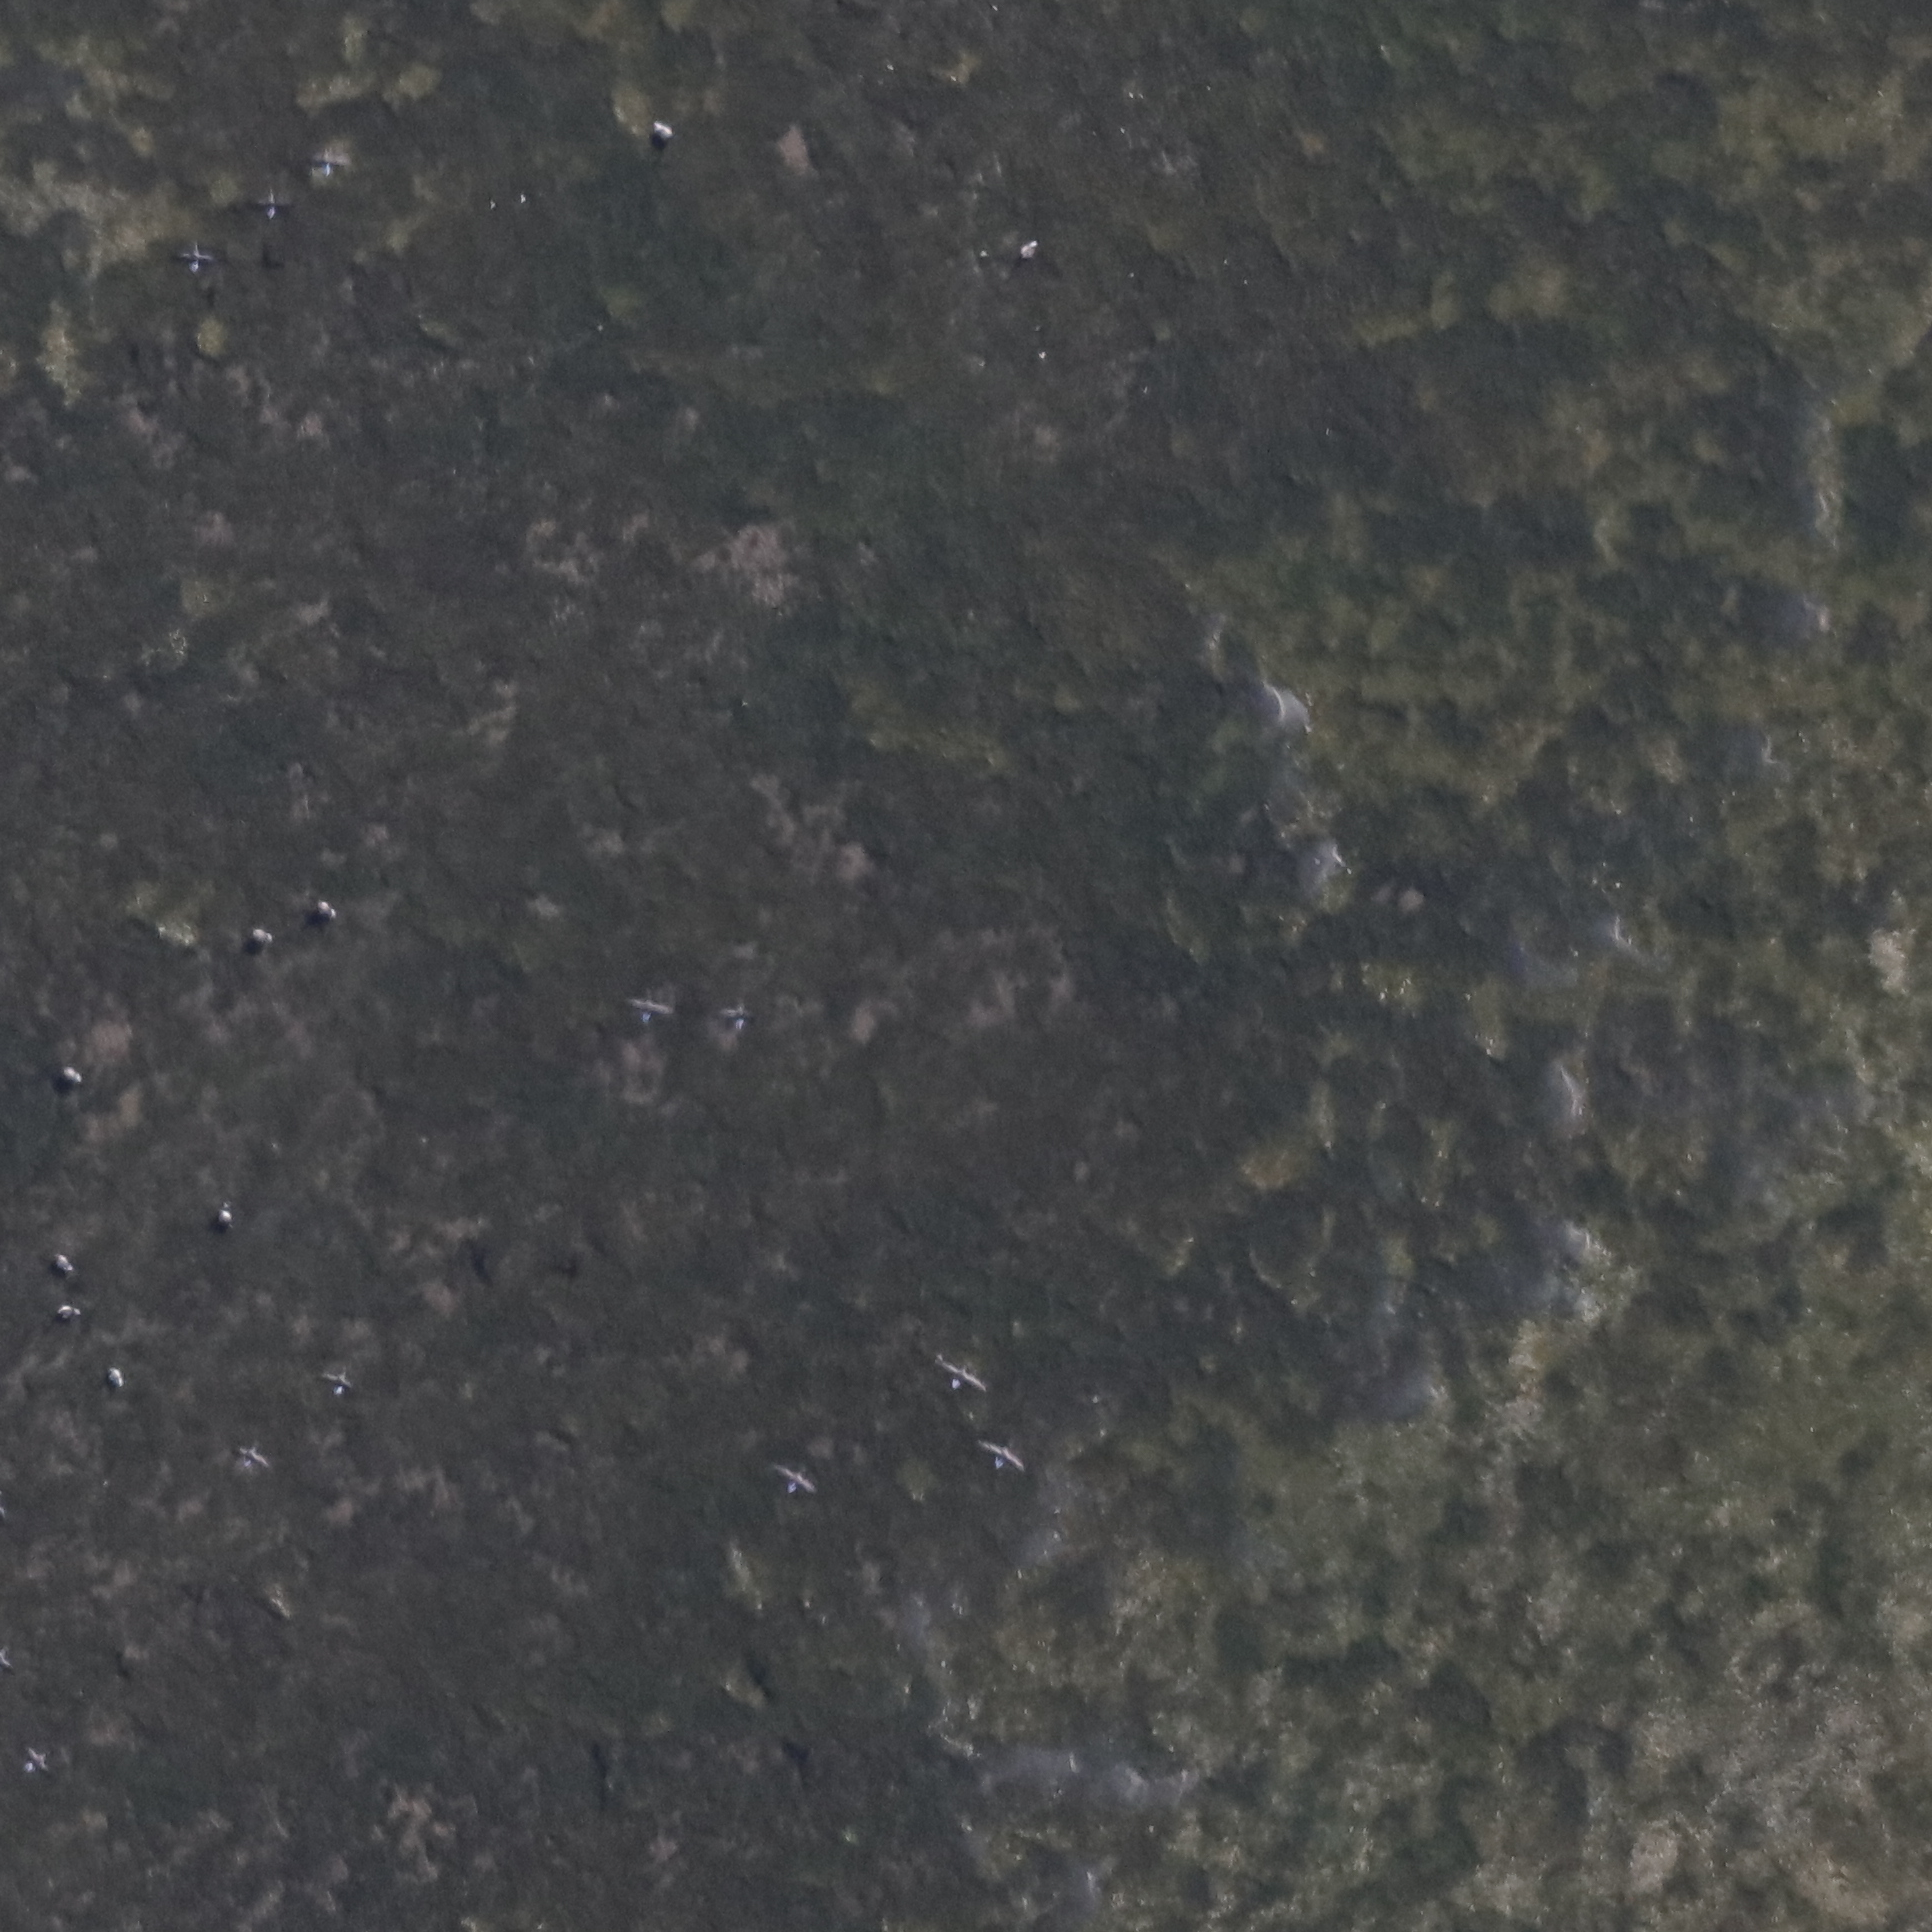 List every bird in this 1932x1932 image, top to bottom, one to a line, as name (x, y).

brant (665, 131)
brant (328, 158)
brant (273, 206)
brant (1025, 250)
brant (197, 257)
brant (336, 906)
brant (265, 944)
brant (642, 1012)
brant (740, 1022)
brant (80, 1074)
brant (220, 1225)
brant (61, 1265)
brant (71, 1317)
brant (955, 1376)
brant (123, 1377)
brant (337, 1389)
brant (1005, 1452)
brant (261, 1455)
brant (799, 1482)
brant (40, 1759)